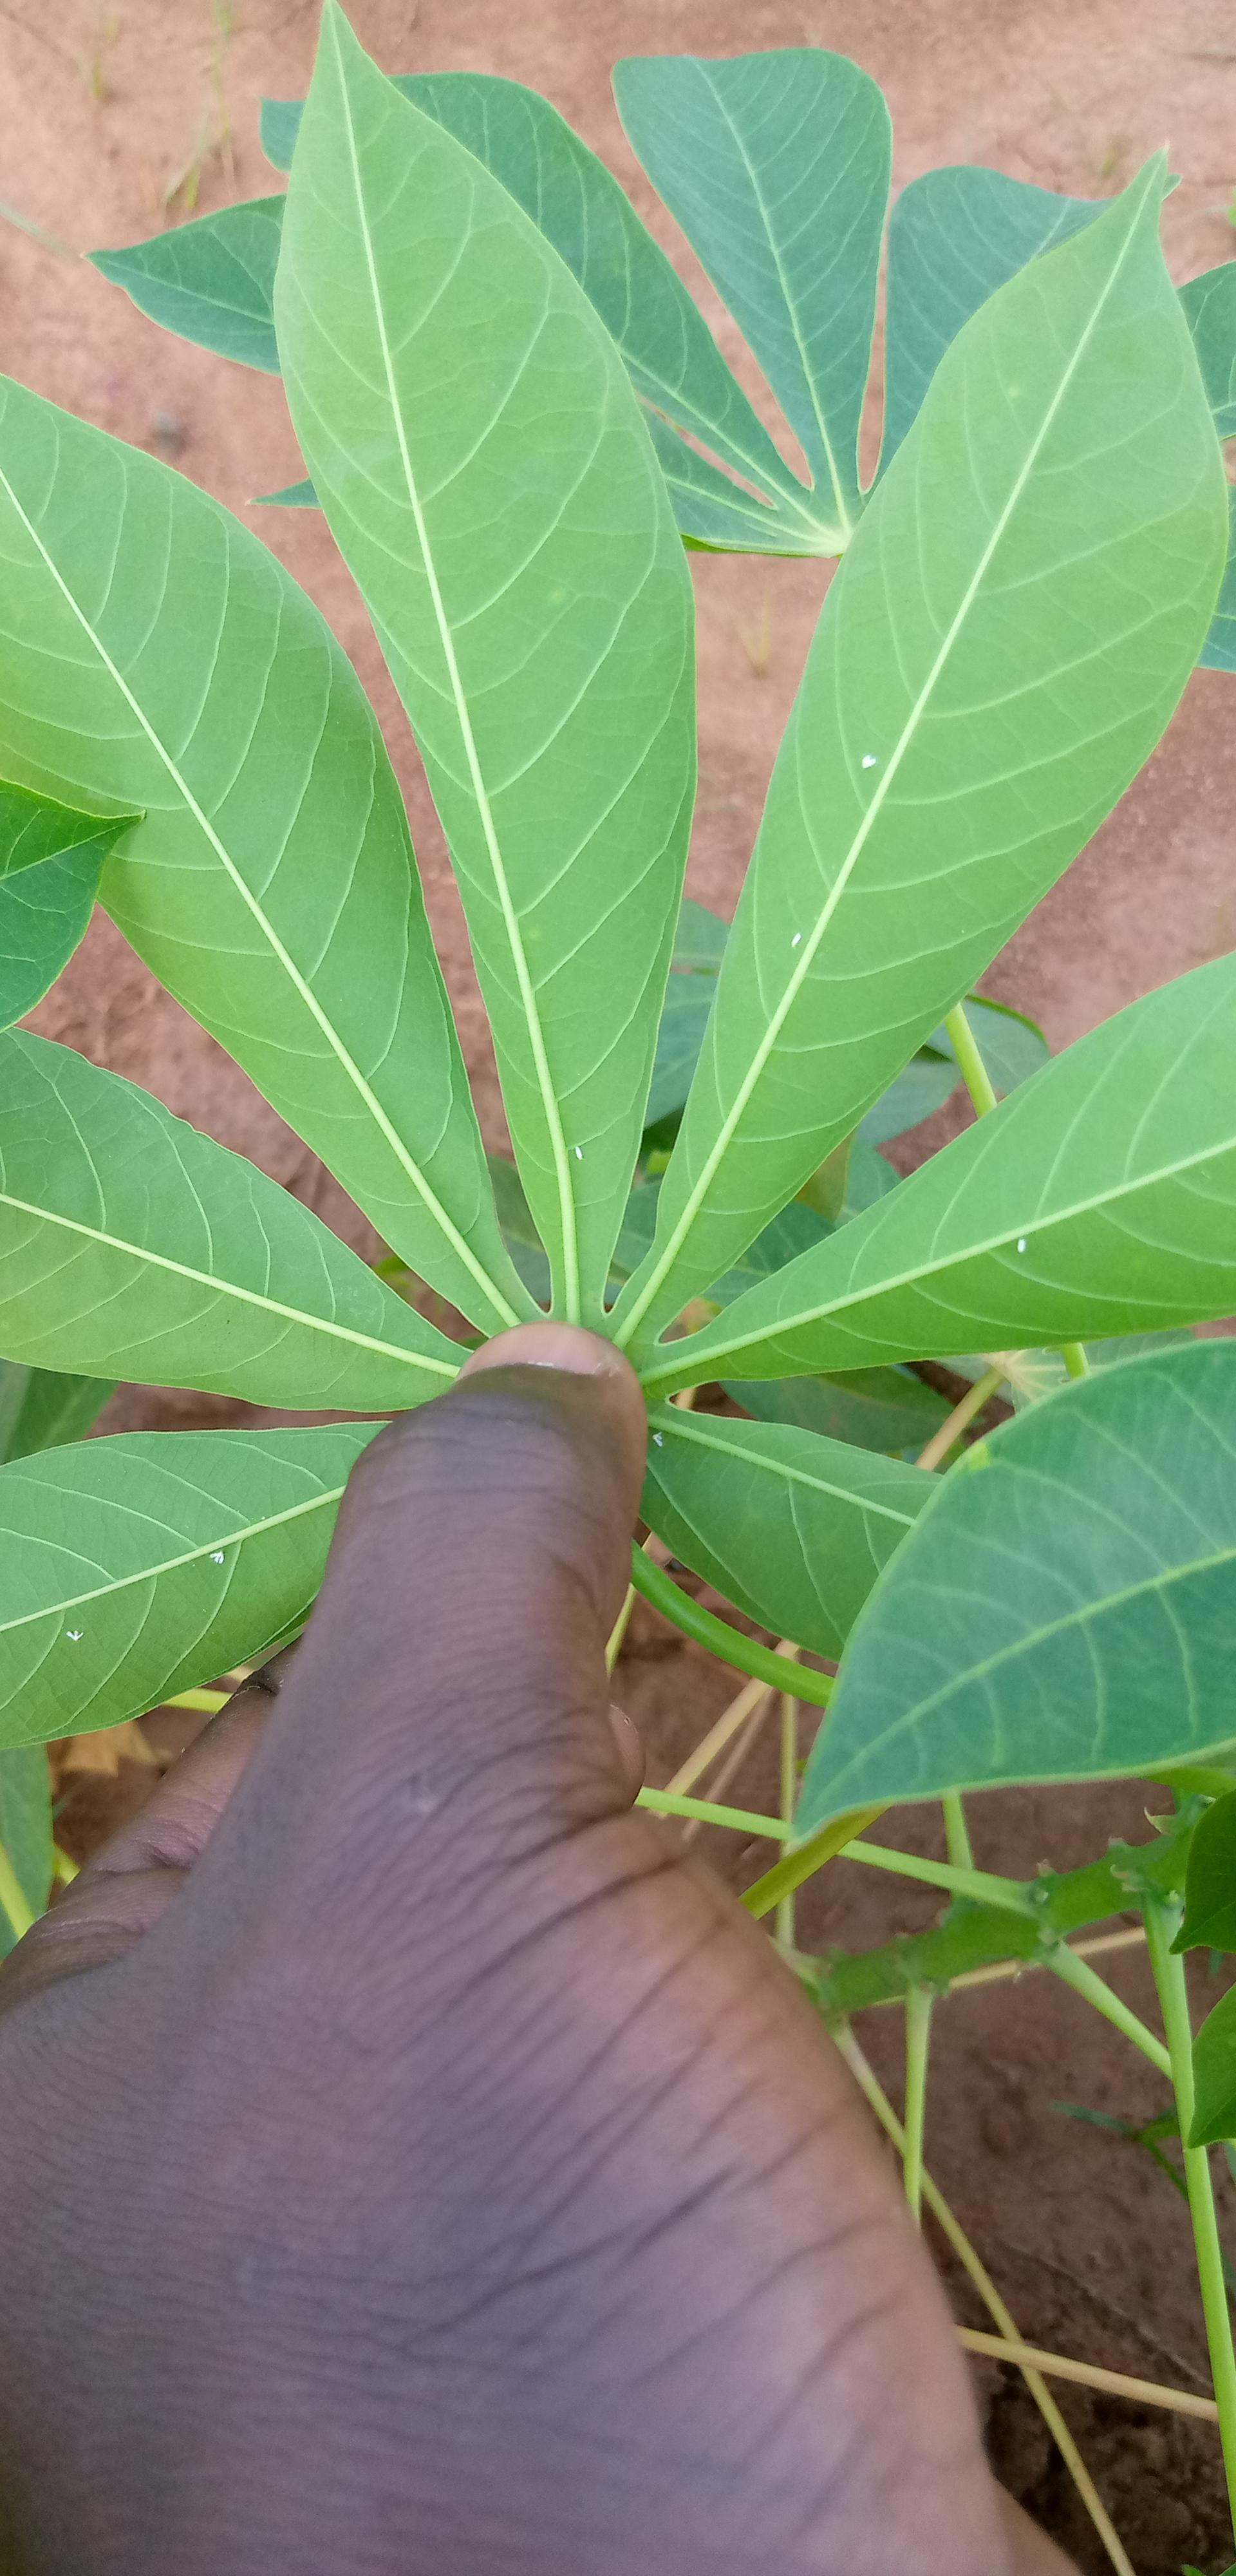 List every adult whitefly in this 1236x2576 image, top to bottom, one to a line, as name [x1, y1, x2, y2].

whitefly [859, 753, 878, 771]
whitefly [790, 931, 804, 949]
whitefly [572, 1144, 586, 1162]
whitefly [1015, 1236, 1027, 1256]
whitefly [650, 1430, 667, 1448]
whitefly [209, 1546, 225, 1566]
whitefly [65, 1628, 86, 1642]